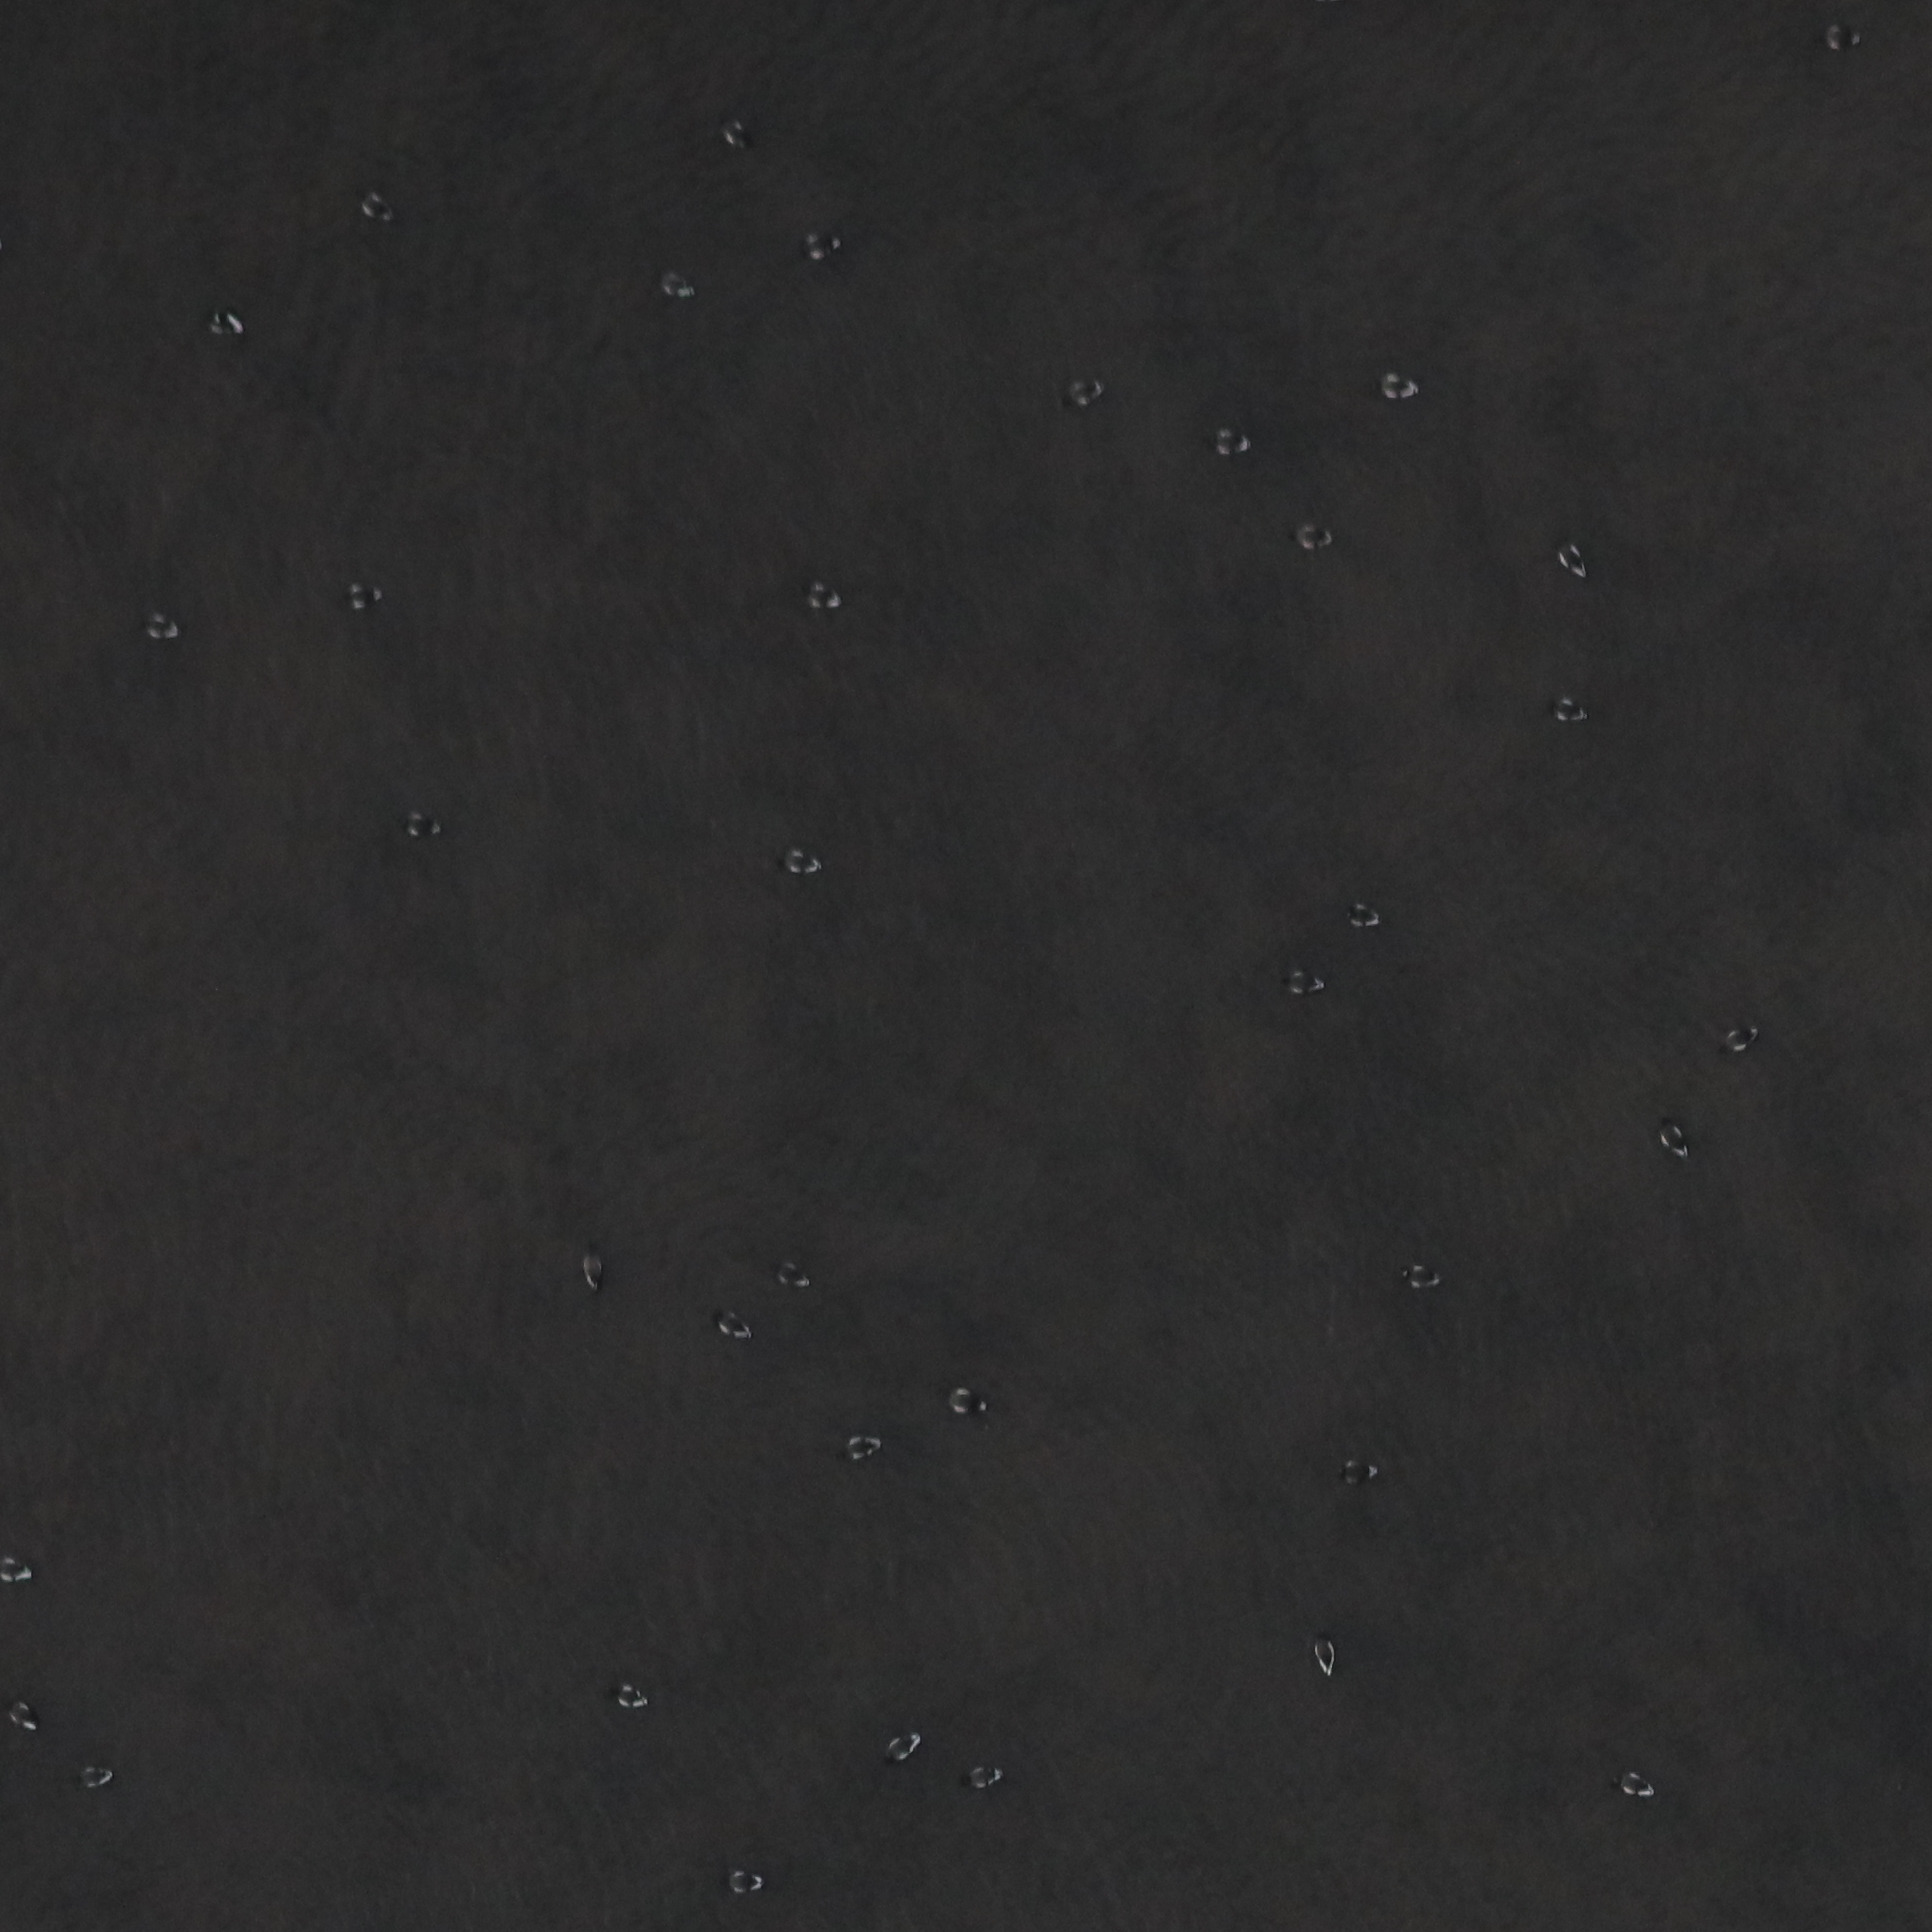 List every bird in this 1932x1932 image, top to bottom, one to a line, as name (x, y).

brant (1837, 35)
brant (732, 133)
brant (375, 202)
brant (820, 248)
brant (671, 280)
brant (222, 320)
brant (1399, 385)
brant (1082, 391)
brant (1228, 441)
brant (1310, 537)
brant (1572, 558)
brant (825, 596)
brant (366, 600)
brant (159, 623)
brant (1567, 710)
brant (415, 824)
brant (802, 863)
brant (1365, 916)
brant (1302, 983)
brant (1738, 1040)
brant (1674, 1138)
brant (592, 1268)
brant (1420, 1274)
brant (788, 1276)
brant (733, 1325)
brant (967, 1402)
brant (863, 1448)
brant (1357, 1473)
brant (10, 1571)
brant (1325, 1653)
brant (631, 1696)
brant (23, 1718)
brant (903, 1748)
brant (94, 1777)
brant (983, 1778)
brant (1633, 1785)
brant (745, 1883)